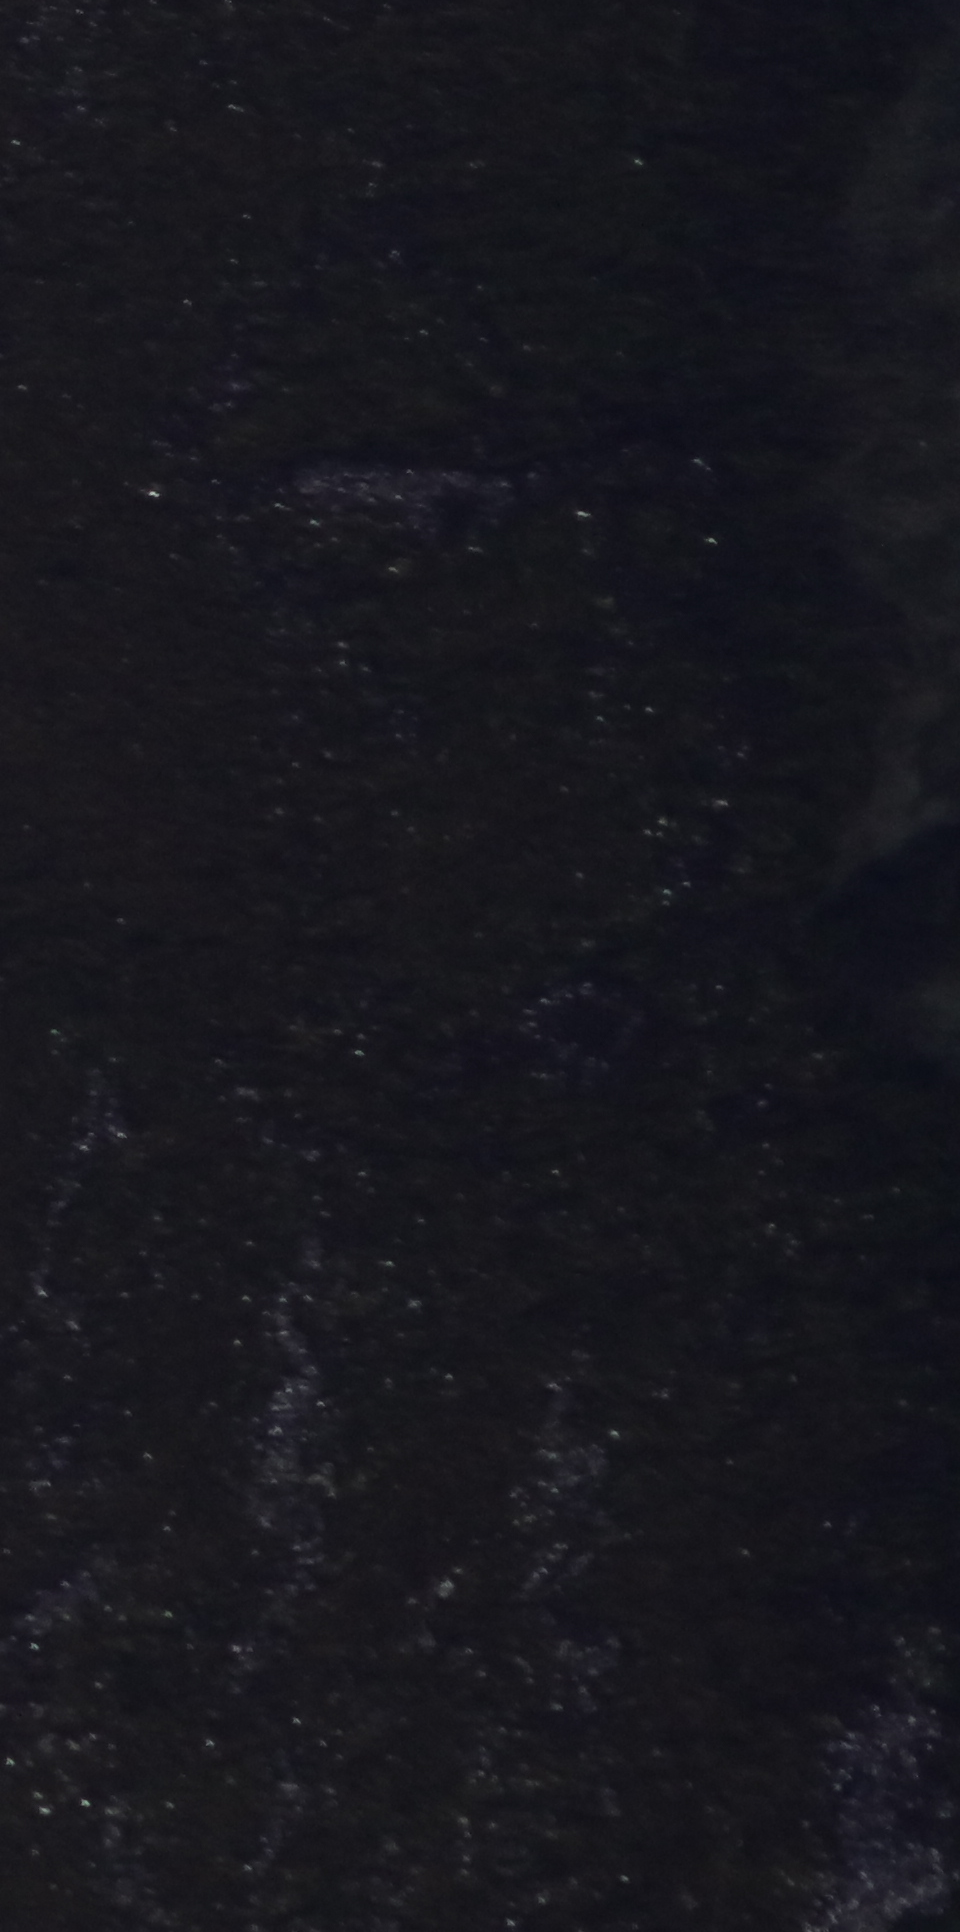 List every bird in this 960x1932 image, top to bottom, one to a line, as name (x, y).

None